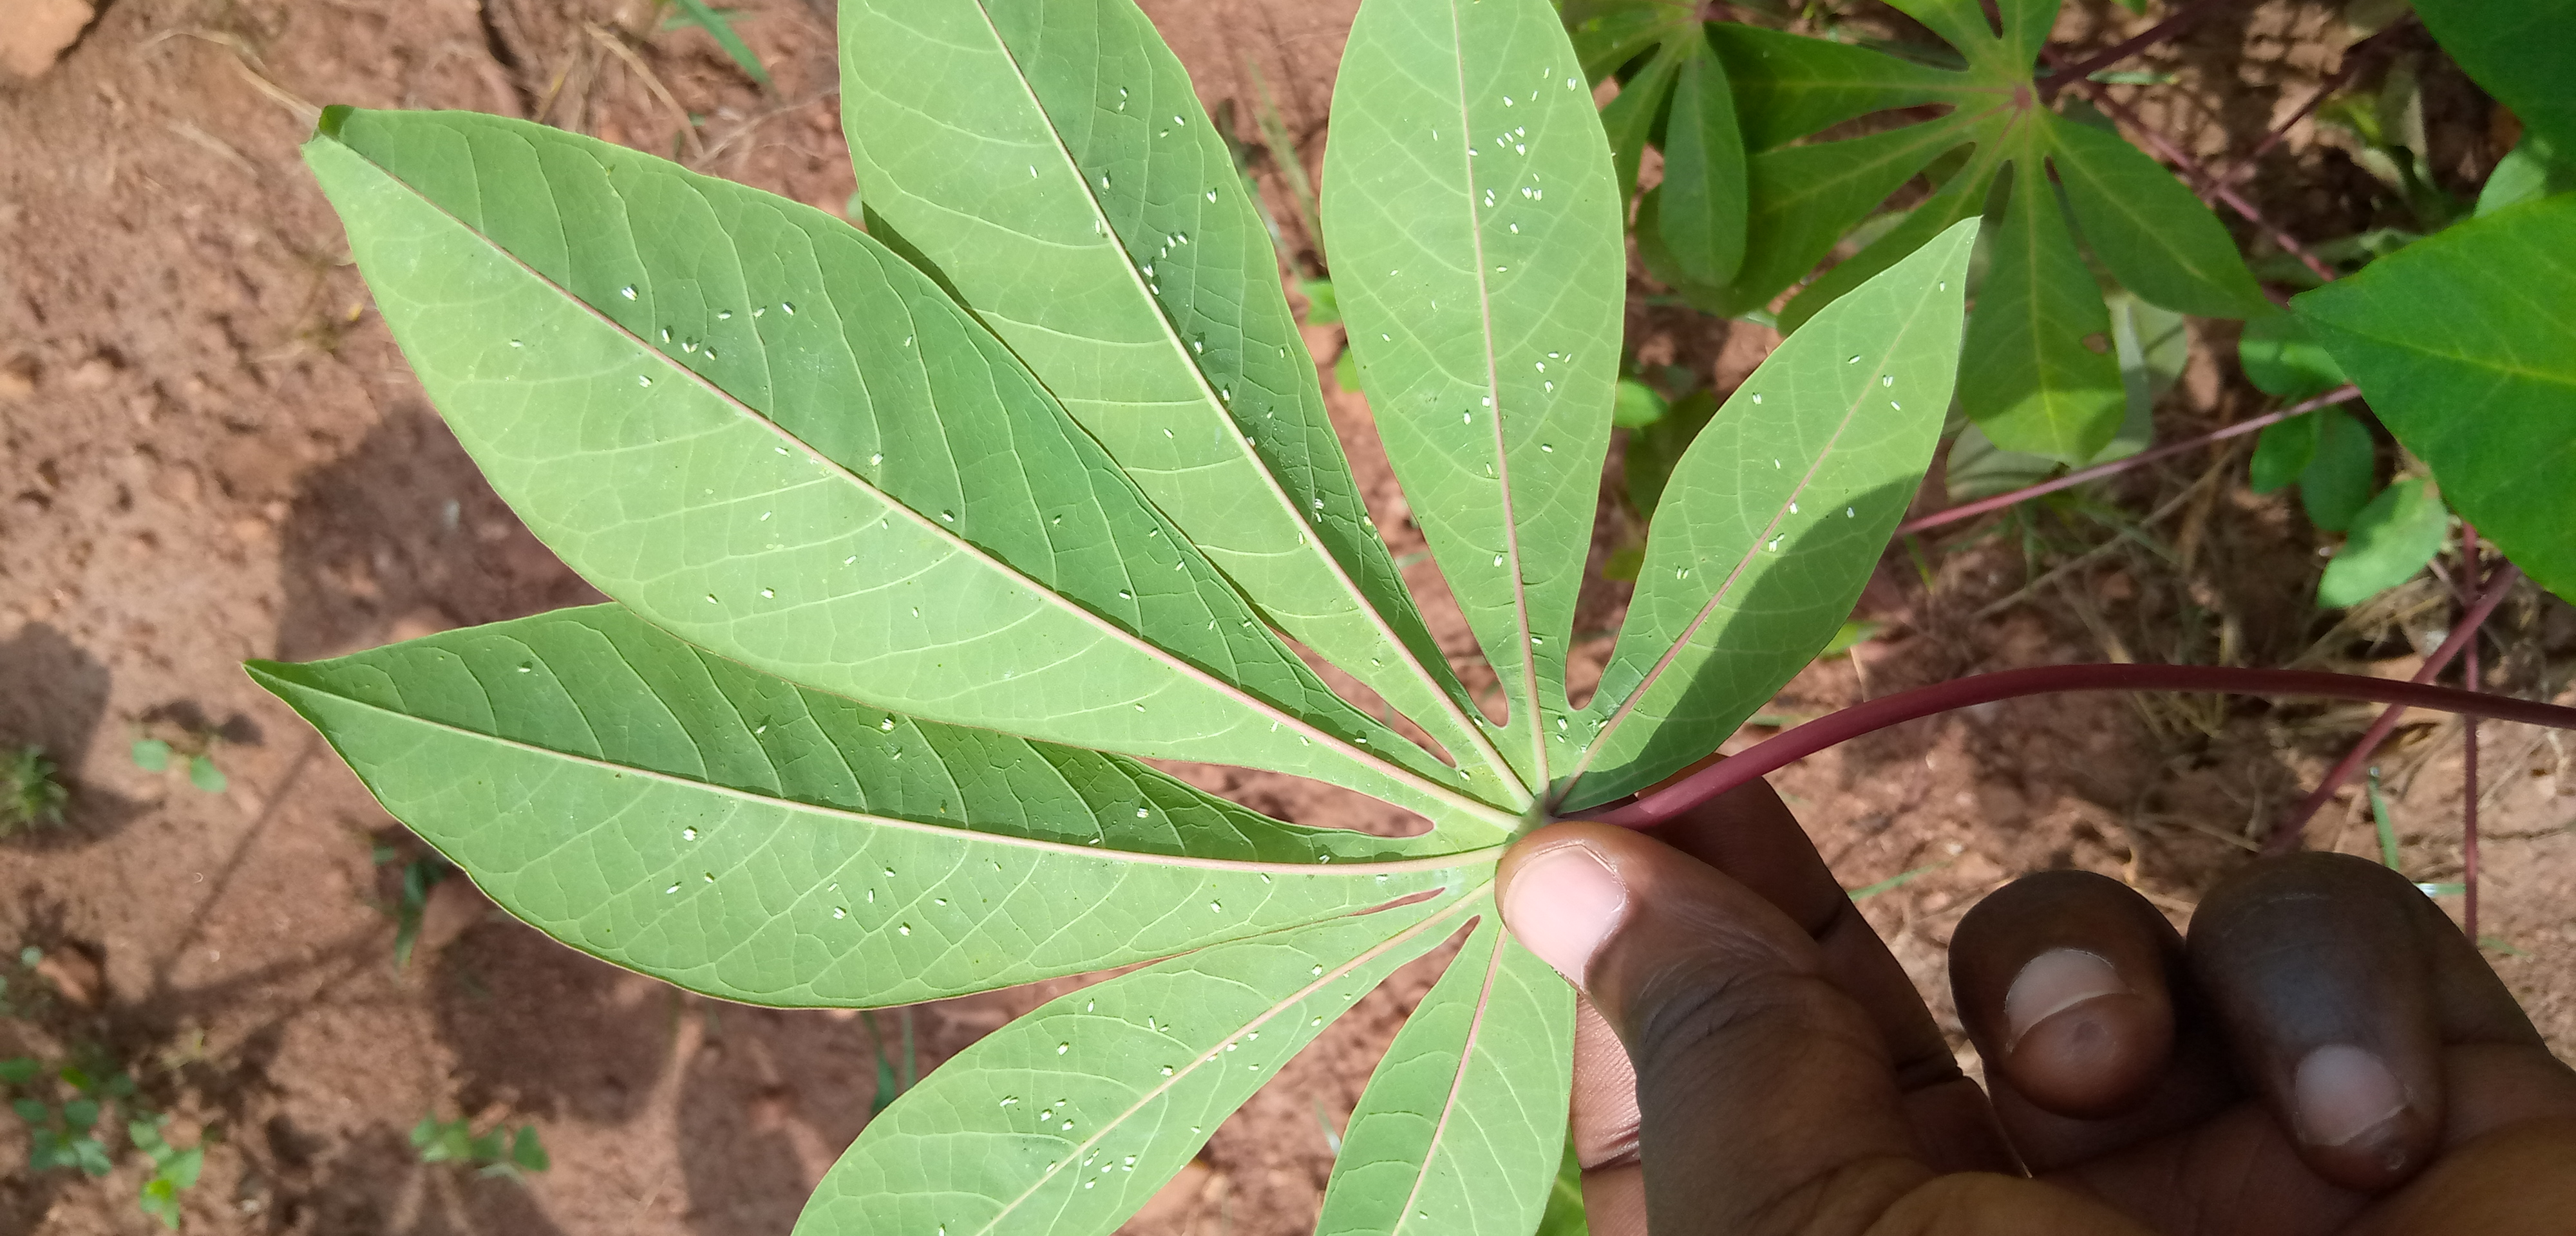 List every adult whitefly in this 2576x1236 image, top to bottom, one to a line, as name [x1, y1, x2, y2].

whitefly [1540, 65, 1553, 81]
whitefly [1566, 74, 1571, 89]
whitefly [1571, 77, 1579, 93]
whitefly [1117, 86, 1131, 98]
whitefly [1529, 88, 1540, 104]
whitefly [1500, 94, 1518, 110]
whitefly [1115, 98, 1131, 113]
whitefly [1171, 113, 1188, 128]
whitefly [1517, 124, 1528, 135]
whitefly [1430, 126, 1441, 144]
whitefly [1157, 127, 1170, 140]
whitefly [1513, 127, 1524, 138]
whitefly [1502, 130, 1515, 144]
whitefly [1493, 135, 1508, 151]
whitefly [1513, 142, 1522, 157]
whitefly [1520, 142, 1528, 156]
whitefly [1466, 146, 1481, 158]
whitefly [1028, 162, 1042, 182]
whitefly [1530, 170, 1542, 184]
whitefly [1100, 173, 1113, 191]
whitefly [1520, 185, 1529, 201]
whitefly [1204, 186, 1222, 205]
whitefly [1525, 186, 1535, 199]
whitefly [1537, 186, 1545, 203]
whitefly [1532, 187, 1538, 201]
whitefly [1486, 188, 1497, 201]
whitefly [1485, 196, 1494, 209]
whitefly [1484, 199, 1491, 208]
whitefly [1093, 217, 1106, 237]
whitefly [1513, 223, 1520, 235]
whitefly [1510, 224, 1515, 234]
whitefly [1164, 232, 1179, 248]
whitefly [1176, 232, 1191, 246]
whitefly [1160, 245, 1170, 261]
whitefly [1141, 262, 1157, 279]
whitefly [1493, 264, 1509, 274]
whitefly [1387, 267, 1400, 277]
whitefly [1938, 280, 1946, 294]
whitefly [1148, 281, 1161, 296]
whitefly [627, 285, 639, 299]
whitefly [620, 287, 638, 301]
whitefly [779, 301, 797, 317]
whitefly [750, 303, 768, 321]
whitefly [715, 307, 734, 322]
whitefly [660, 326, 672, 346]
whitefly [1379, 330, 1396, 345]
whitefly [902, 332, 916, 353]
whitefly [1192, 337, 1207, 355]
whitefly [690, 339, 703, 355]
whitefly [680, 340, 690, 356]
whitefly [1277, 346, 1289, 360]
whitefly [703, 347, 717, 362]
whitefly [1563, 351, 1573, 364]
whitefly [1546, 351, 1560, 360]
whitefly [1846, 353, 1862, 366]
whitefly [1537, 361, 1546, 370]
whitefly [1535, 363, 1544, 375]
whitefly [638, 371, 655, 386]
whitefly [1882, 375, 1888, 388]
whitefly [1887, 375, 1894, 389]
whitefly [638, 380, 649, 389]
whitefly [1544, 381, 1551, 394]
whitefly [1548, 381, 1555, 391]
whitefly [1220, 386, 1235, 404]
whitefly [1752, 393, 1757, 405]
whitefly [1756, 393, 1763, 406]
whitefly [1486, 395, 1492, 409]
whitefly [1481, 395, 1486, 406]
whitefly [1889, 400, 1902, 412]
whitefly [1264, 407, 1276, 420]
whitefly [1461, 408, 1474, 427]
whitefly [1160, 426, 1177, 442]
whitefly [1245, 431, 1258, 449]
whitefly [772, 442, 791, 458]
whitefly [1539, 443, 1556, 455]
whitefly [869, 451, 880, 462]
whitefly [871, 454, 884, 468]
whitefly [1773, 458, 1783, 471]
whitefly [1484, 459, 1495, 477]
whitefly [1314, 496, 1325, 502]
whitefly [1315, 500, 1326, 507]
whitefly [1792, 502, 1799, 515]
whitefly [1314, 504, 1325, 510]
whitefly [1789, 504, 1794, 514]
whitefly [756, 505, 774, 524]
whitefly [1848, 507, 1855, 519]
whitefly [1314, 509, 1324, 525]
whitefly [938, 510, 958, 527]
whitefly [1846, 510, 1851, 519]
whitefly [1048, 512, 1064, 527]
whitefly [1361, 514, 1375, 528]
whitefly [878, 515, 893, 533]
whitefly [1146, 527, 1160, 539]
whitefly [1294, 529, 1307, 547]
whitefly [1776, 532, 1786, 542]
whitefly [1773, 539, 1777, 553]
whitefly [1768, 540, 1773, 552]
whitefly [840, 552, 859, 566]
whitefly [1492, 553, 1501, 569]
whitefly [1497, 555, 1504, 568]
whitefly [1173, 557, 1188, 573]
whitefly [1675, 568, 1682, 581]
whitefly [1682, 568, 1690, 580]
whitefly [762, 587, 776, 596]
whitefly [1116, 588, 1132, 603]
whitefly [760, 590, 775, 601]
whitefly [703, 593, 721, 608]
whitefly [910, 603, 923, 620]
whitefly [1205, 616, 1217, 633]
whitefly [1240, 616, 1255, 632]
whitefly [1528, 634, 1544, 647]
whitefly [1369, 657, 1383, 669]
whitefly [513, 662, 536, 676]
whitefly [1131, 700, 1148, 715]
whitefly [1472, 715, 1488, 729]
whitefly [1561, 716, 1570, 730]
whitefly [884, 716, 897, 726]
whitefly [1268, 717, 1283, 735]
whitefly [1556, 717, 1567, 732]
whitefly [1598, 719, 1611, 729]
whitefly [880, 720, 896, 729]
whitefly [755, 722, 770, 737]
whitefly [879, 724, 893, 733]
whitefly [1298, 733, 1312, 749]
whitefly [1554, 733, 1567, 745]
whitefly [1352, 735, 1369, 745]
whitefly [889, 748, 906, 763]
whitefly [1457, 767, 1474, 783]
whitefly [1137, 806, 1151, 814]
whitefly [1135, 810, 1150, 819]
whitefly [685, 826, 699, 835]
whitefly [683, 829, 697, 839]
whitefly [681, 834, 694, 843]
whitefly [1085, 836, 1104, 848]
whitefly [1318, 853, 1329, 861]
whitefly [1321, 855, 1331, 865]
whitefly [991, 859, 1004, 874]
whitefly [880, 866, 898, 879]
whitefly [1258, 870, 1273, 887]
whitefly [701, 872, 715, 886]
whitefly [1372, 872, 1392, 885]
whitefly [825, 880, 842, 894]
whitefly [665, 881, 683, 896]
whitefly [866, 886, 878, 907]
whitefly [932, 895, 949, 909]
whitefly [1207, 899, 1223, 914]
whitefly [833, 904, 848, 917]
whitefly [831, 910, 844, 921]
whitefly [900, 925, 911, 933]
whitefly [897, 926, 911, 938]
whitefly [1311, 964, 1321, 975]
whitefly [1315, 965, 1324, 979]
whitefly [1340, 991, 1354, 1004]
whitefly [1085, 997, 1098, 1015]
whitefly [1147, 1014, 1158, 1031]
whitefly [1309, 1015, 1323, 1030]
whitefly [1158, 1023, 1171, 1036]
whitefly [1245, 1029, 1262, 1044]
whitefly [1055, 1039, 1072, 1057]
whitefly [1224, 1040, 1241, 1054]
whitefly [1205, 1052, 1218, 1063]
whitefly [1245, 1062, 1261, 1074]
whitefly [1161, 1065, 1175, 1072]
whitefly [1160, 1070, 1175, 1078]
whitefly [997, 1095, 1013, 1108]
whitefly [1008, 1098, 1021, 1105]
whitefly [1052, 1098, 1069, 1109]
whitefly [1040, 1109, 1052, 1119]
whitefly [1040, 1111, 1054, 1122]
whitefly [1061, 1119, 1074, 1127]
whitefly [1061, 1123, 1075, 1132]
whitefly [1188, 1123, 1204, 1137]
whitefly [1090, 1148, 1102, 1159]
whitefly [1121, 1152, 1139, 1167]
whitefly [1082, 1156, 1096, 1168]
whitefly [1043, 1159, 1057, 1174]
whitefly [1100, 1160, 1113, 1175]
whitefly [1119, 1164, 1136, 1174]
whitefly [1083, 1178, 1099, 1192]
whitefly [1416, 1210, 1432, 1223]
whitefly [935, 1224, 947, 1236]